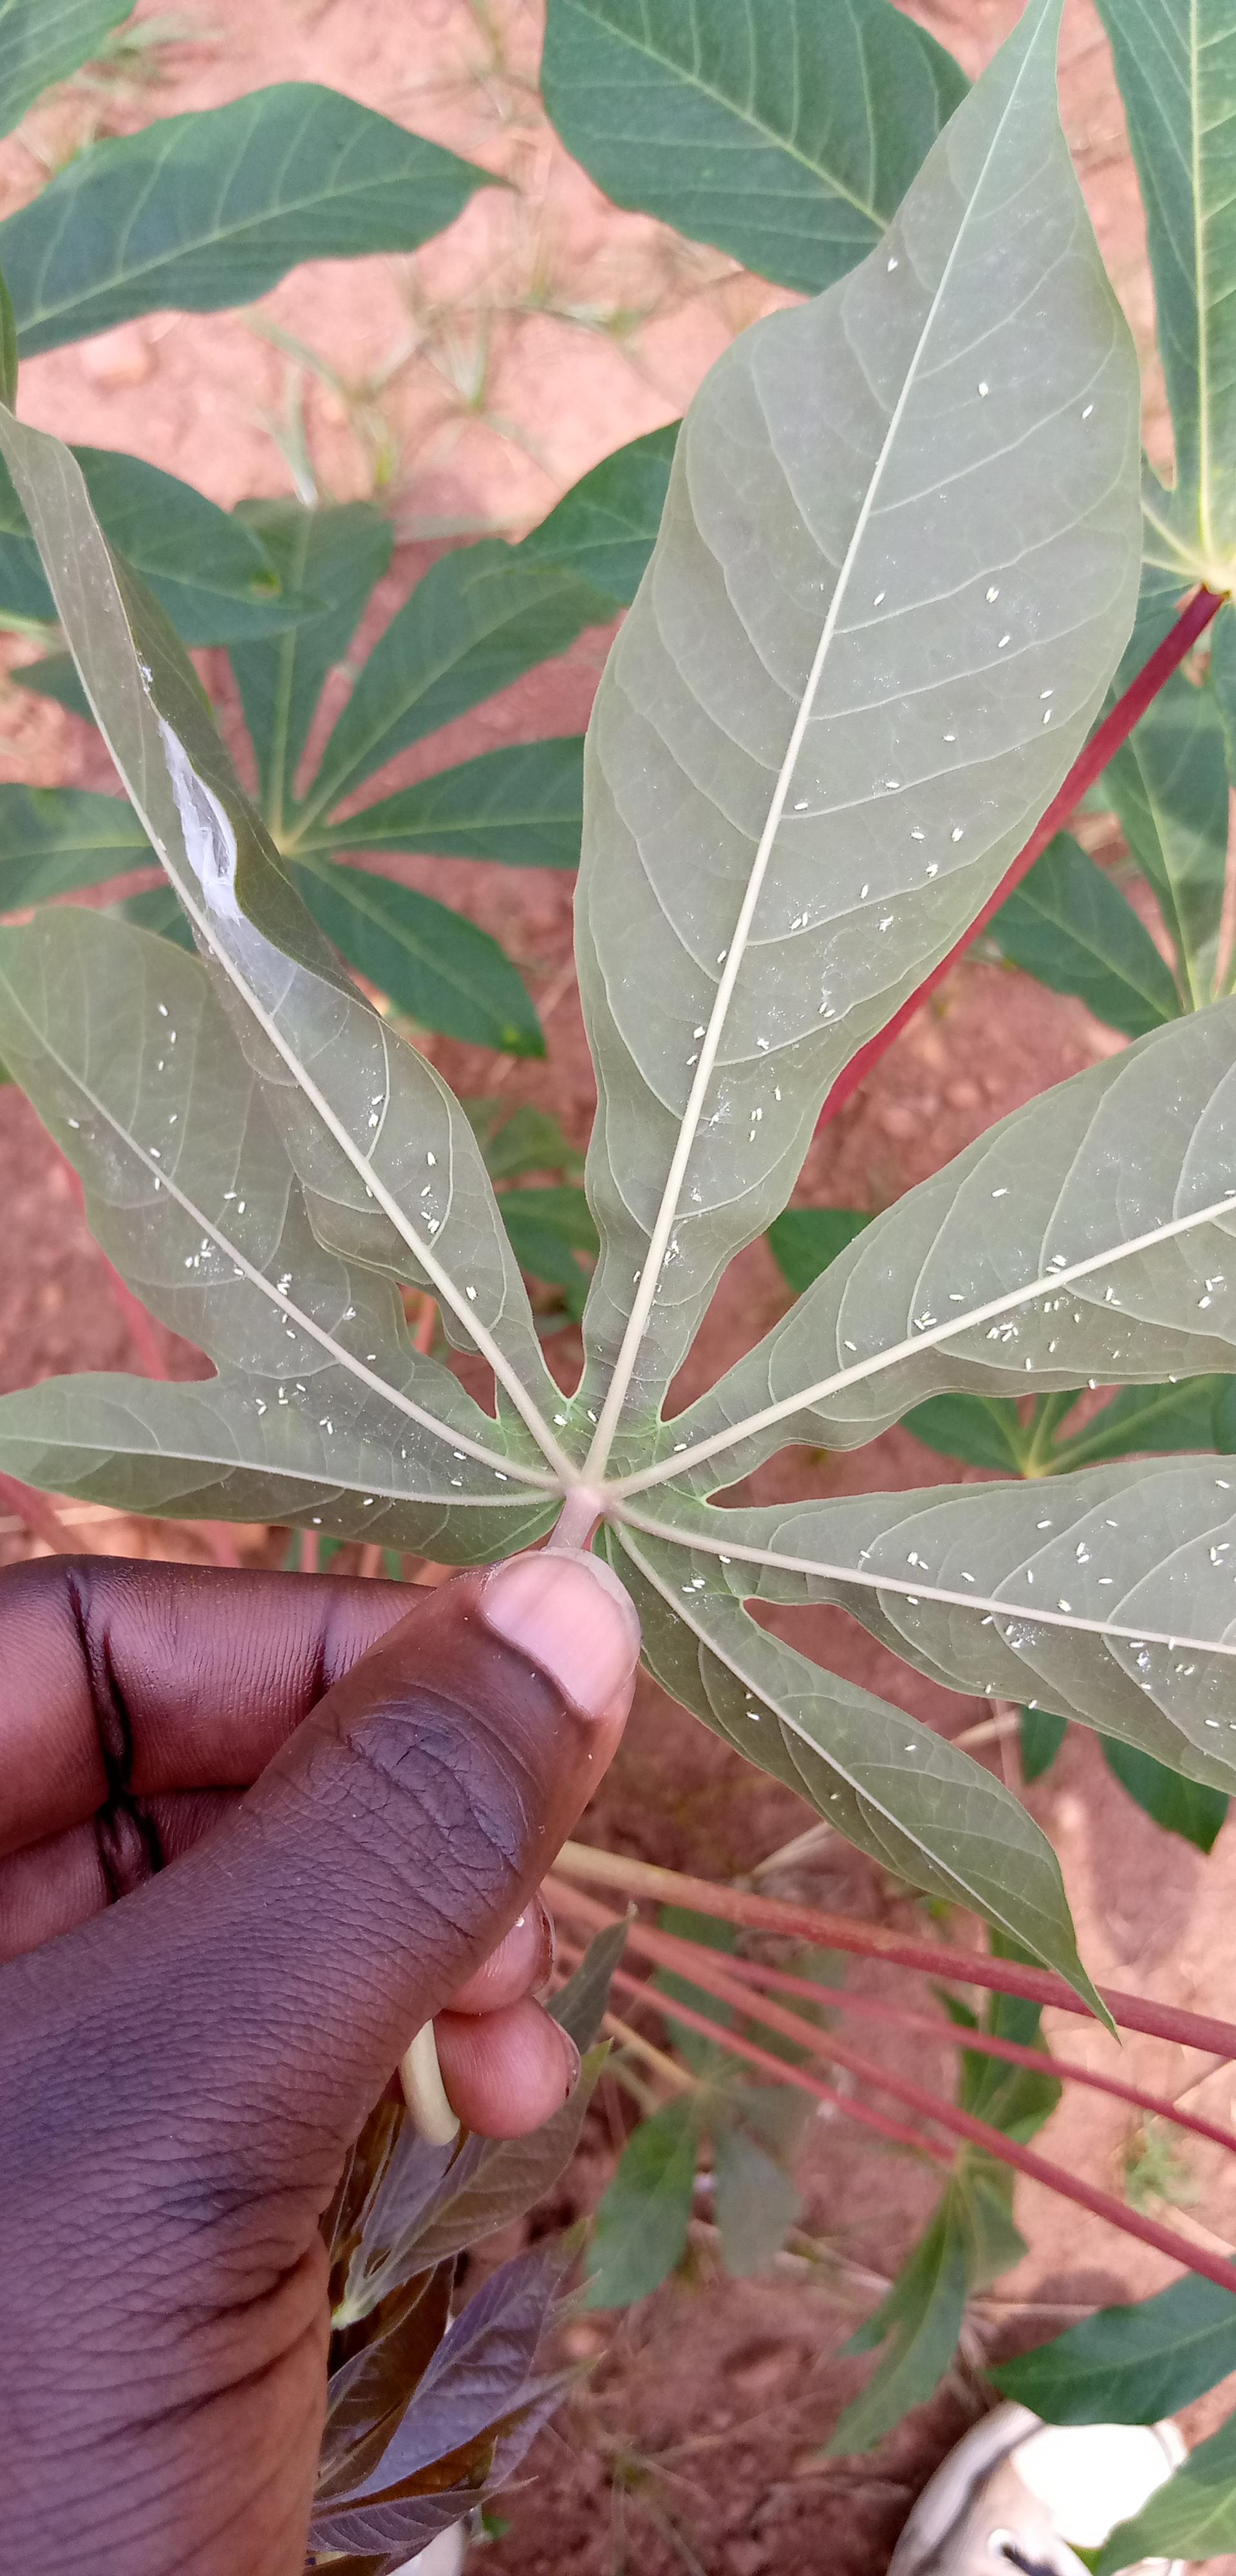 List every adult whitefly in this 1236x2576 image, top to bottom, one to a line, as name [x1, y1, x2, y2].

whitefly [885, 251, 915, 279]
whitefly [971, 374, 997, 402]
whitefly [1074, 396, 1100, 421]
whitefly [980, 582, 1009, 609]
whitefly [863, 588, 897, 618]
whitefly [993, 630, 1016, 652]
whitefly [1036, 682, 1060, 706]
whitefly [1036, 700, 1060, 728]
whitefly [940, 724, 965, 750]
whitefly [881, 775, 904, 799]
whitefly [789, 798, 823, 818]
whitefly [944, 818, 965, 850]
whitefly [905, 820, 932, 850]
whitefly [922, 853, 941, 885]
whitefly [849, 876, 874, 902]
whitefly [789, 903, 812, 940]
whitefly [783, 906, 814, 941]
whitefly [874, 910, 898, 936]
whitefly [715, 942, 740, 972]
whitefly [809, 991, 841, 1022]
whitefly [812, 992, 845, 1029]
whitefly [140, 997, 184, 1021]
whitefly [681, 1016, 711, 1043]
whitefly [167, 1025, 185, 1050]
whitefly [753, 1030, 776, 1054]
whitefly [684, 1053, 712, 1072]
whitefly [153, 1054, 179, 1081]
whitefly [767, 1071, 792, 1106]
whitefly [366, 1079, 386, 1107]
whitefly [741, 1102, 769, 1130]
whitefly [167, 1106, 190, 1134]
whitefly [53, 1108, 91, 1137]
whitefly [348, 1109, 391, 1141]
whitefly [741, 1120, 771, 1148]
whitefly [141, 1137, 176, 1168]
whitefly [425, 1144, 446, 1169]
whitefly [145, 1173, 166, 1196]
whitefly [1214, 1173, 1236, 1202]
whitefly [353, 1179, 386, 1201]
whitefly [404, 1179, 440, 1206]
whitefly [211, 1180, 253, 1225]
whitefly [221, 1183, 252, 1221]
whitefly [993, 1183, 1016, 1209]
whitefly [415, 1202, 447, 1233]
whitefly [415, 1208, 443, 1238]
whitefly [177, 1225, 218, 1278]
whitefly [177, 1228, 215, 1271]
whitefly [655, 1229, 684, 1273]
whitefly [1046, 1245, 1087, 1278]
whitefly [225, 1253, 252, 1288]
whitefly [1035, 1262, 1070, 1282]
whitefly [624, 1264, 650, 1288]
whitefly [1199, 1267, 1235, 1289]
whitefly [270, 1273, 292, 1302]
whitefly [462, 1278, 489, 1307]
whitefly [1100, 1280, 1132, 1312]
whitefly [1189, 1282, 1220, 1311]
whitefly [944, 1288, 975, 1313]
whitefly [1036, 1291, 1065, 1320]
whitefly [1070, 1299, 1091, 1334]
whitefly [274, 1302, 304, 1330]
whitefly [908, 1302, 940, 1331]
whitefly [916, 1313, 941, 1337]
whitefly [982, 1314, 1024, 1348]
whitefly [984, 1318, 1022, 1350]
whitefly [281, 1323, 301, 1344]
whitefly [842, 1329, 876, 1354]
whitefly [1041, 1329, 1060, 1357]
whitefly [1104, 1336, 1123, 1365]
whitefly [359, 1341, 383, 1376]
whitefly [1016, 1351, 1046, 1376]
whitefly [1161, 1362, 1178, 1396]
whitefly [1084, 1367, 1102, 1397]
whitefly [292, 1368, 317, 1399]
whitefly [274, 1375, 296, 1414]
whitefly [253, 1390, 281, 1421]
whitefly [585, 1403, 604, 1431]
whitefly [320, 1406, 348, 1442]
whitefly [548, 1410, 572, 1436]
whitefly [673, 1435, 699, 1466]
whitefly [456, 1444, 470, 1467]
whitefly [1212, 1463, 1235, 1502]
whitefly [487, 1464, 519, 1495]
whitefly [442, 1472, 467, 1499]
whitefly [358, 1491, 389, 1519]
whitefly [1031, 1512, 1063, 1541]
whitefly [1104, 1512, 1133, 1540]
whitefly [308, 1513, 330, 1535]
whitefly [1195, 1531, 1236, 1583]
whitefly [1066, 1533, 1094, 1571]
whitefly [1197, 1536, 1234, 1573]
whitefly [1074, 1539, 1094, 1577]
whitefly [853, 1541, 879, 1564]
whitefly [904, 1543, 944, 1586]
whitefly [713, 1547, 741, 1568]
whitefly [904, 1548, 943, 1575]
whitefly [1014, 1558, 1048, 1595]
whitefly [958, 1567, 985, 1592]
whitefly [681, 1571, 719, 1603]
whitefly [1094, 1571, 1118, 1595]
whitefly [679, 1577, 712, 1596]
whitefly [908, 1593, 929, 1610]
whitefly [1051, 1595, 1078, 1620]
whitefly [977, 1607, 996, 1641]
whitefly [1000, 1616, 1029, 1656]
whitefly [1165, 1621, 1186, 1652]
whitefly [998, 1623, 1029, 1655]
whitefly [1125, 1636, 1156, 1665]
whitefly [1171, 1652, 1206, 1684]
whitefly [1175, 1656, 1207, 1680]
whitefly [1129, 1669, 1158, 1700]
whitefly [984, 1680, 1003, 1700]
whitefly [733, 1684, 756, 1704]
whitefly [1025, 1694, 1054, 1715]
whitefly [743, 1702, 761, 1729]
whitefly [1199, 1709, 1222, 1734]
whitefly [895, 1732, 926, 1760]
whitefly [819, 1788, 839, 1809]